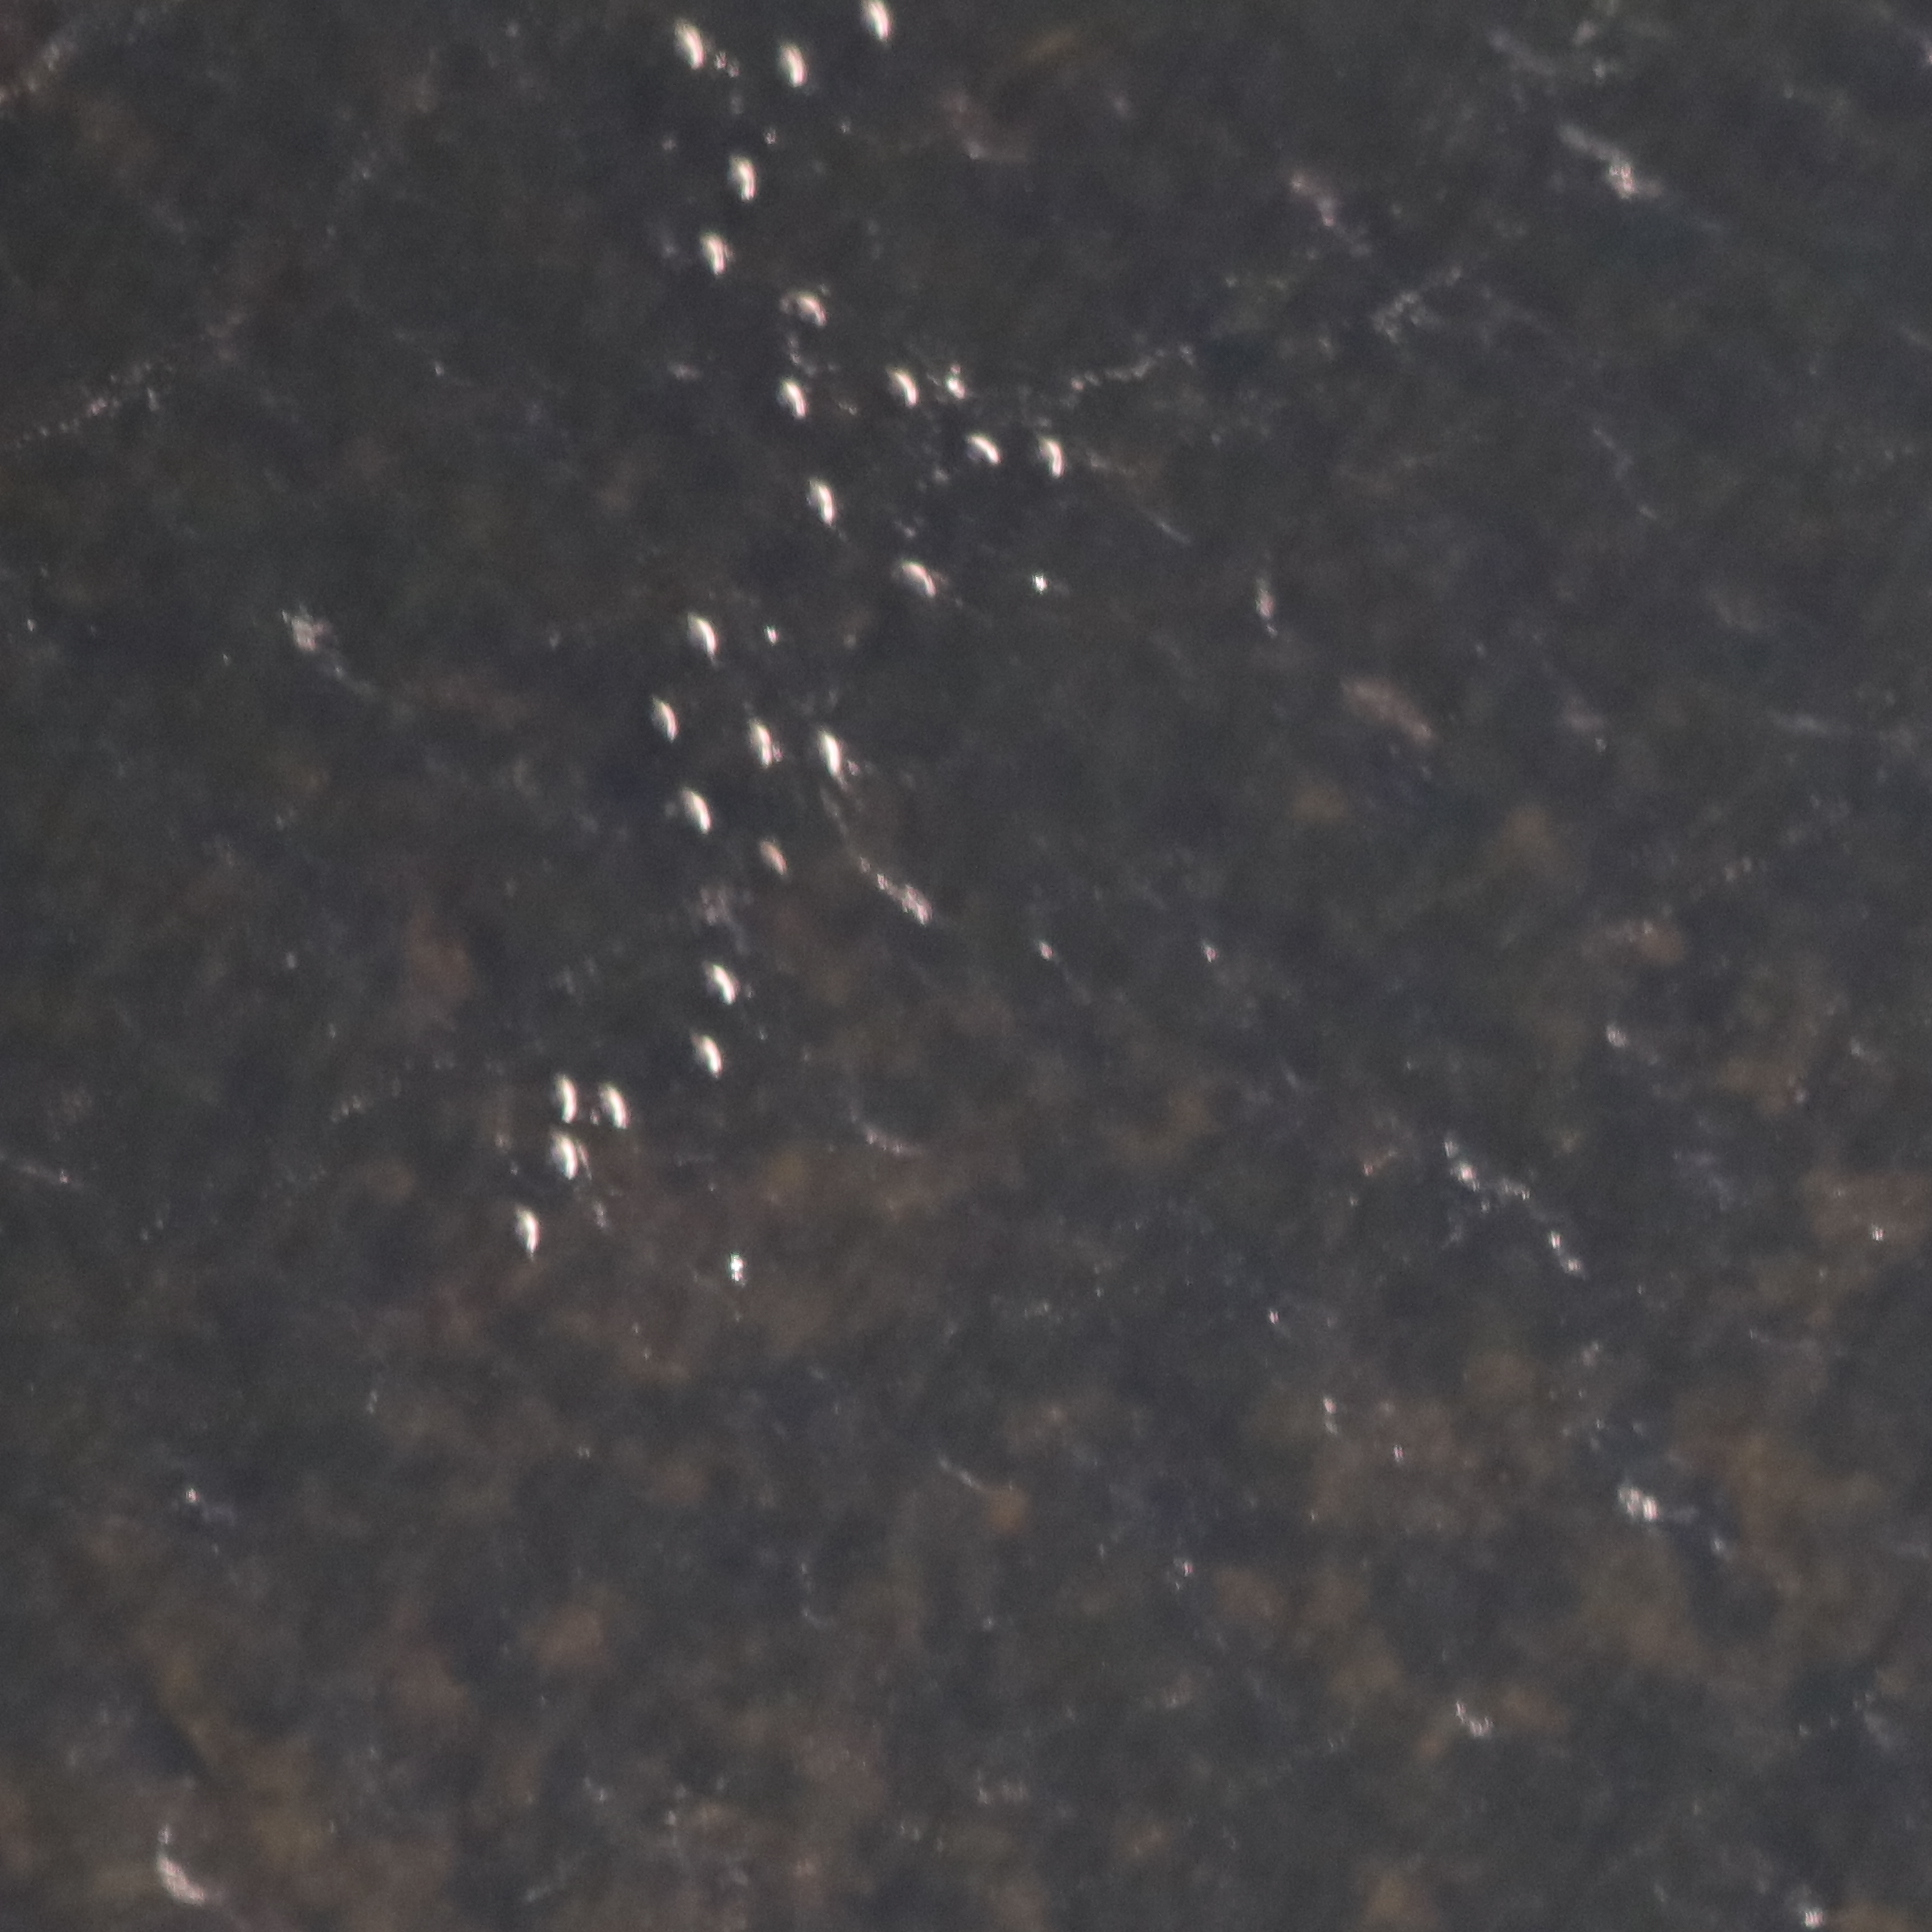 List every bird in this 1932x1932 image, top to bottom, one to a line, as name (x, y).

other bird (874, 13)
other bird (688, 44)
other bird (792, 65)
other bird (746, 173)
other bird (708, 246)
other bird (803, 307)
other bird (902, 387)
other bird (794, 395)
other bird (978, 446)
other bird (1044, 454)
other bird (821, 502)
other bird (919, 573)
other bird (701, 629)
other bird (662, 719)
other bird (757, 741)
other bird (825, 747)
other bird (695, 809)
other bird (775, 862)
other bird (722, 981)
other bird (710, 1054)
other bird (568, 1101)
other bird (613, 1108)
other bird (569, 1150)
other bird (528, 1226)